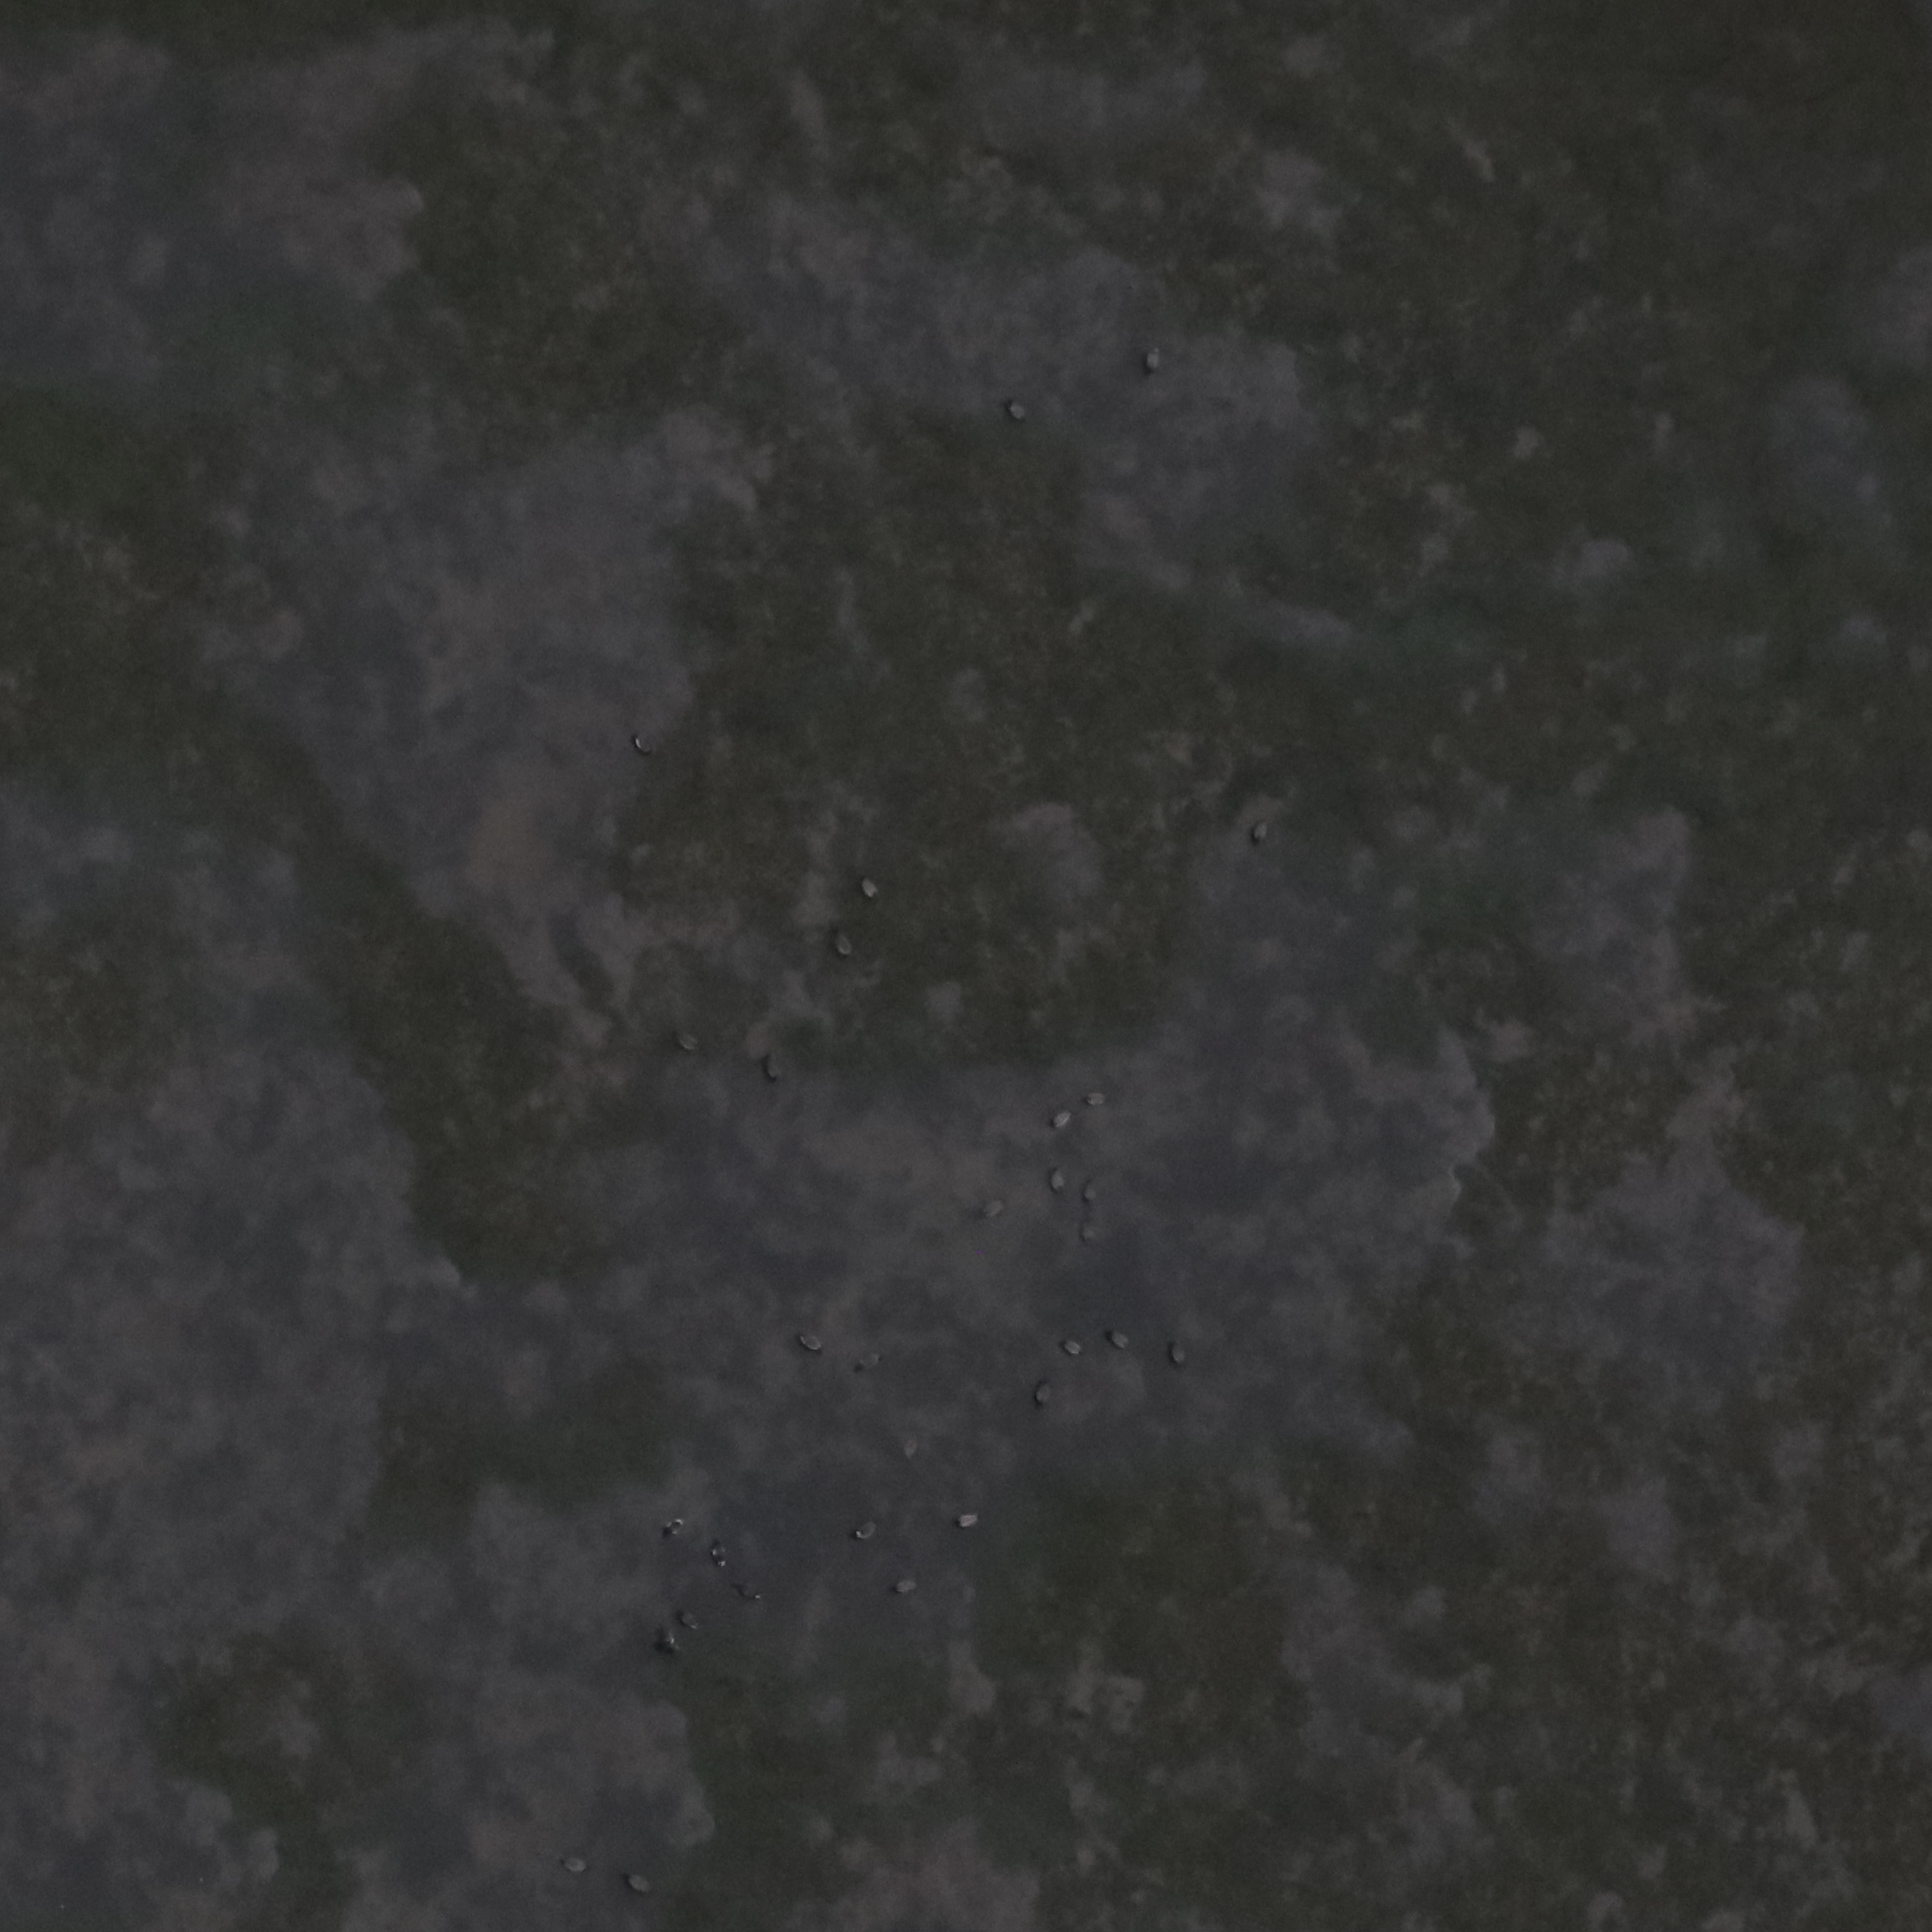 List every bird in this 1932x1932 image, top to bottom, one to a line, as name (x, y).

Canada goose (1151, 362)
Canada goose (1016, 408)
Canada goose (643, 743)
Canada goose (1255, 830)
Canada goose (871, 890)
Canada goose (844, 949)
Canada goose (691, 1040)
Canada goose (777, 1069)
Canada goose (1090, 1101)
Canada goose (1058, 1124)
Canada goose (1048, 1172)
Canada goose (1091, 1198)
Canada goose (994, 1203)
Canada goose (1079, 1225)
Canada goose (1115, 1337)
Canada goose (807, 1342)
Canada goose (1068, 1345)
Canada goose (1178, 1353)
Canada goose (864, 1356)
Canada goose (1039, 1394)
Canada goose (969, 1520)
brant (673, 1527)
Canada goose (865, 1530)
brant (722, 1554)
Canada goose (909, 1586)
brant (745, 1588)
brant (688, 1616)
brant (669, 1638)
Canada goose (579, 1867)
Canada goose (642, 1883)